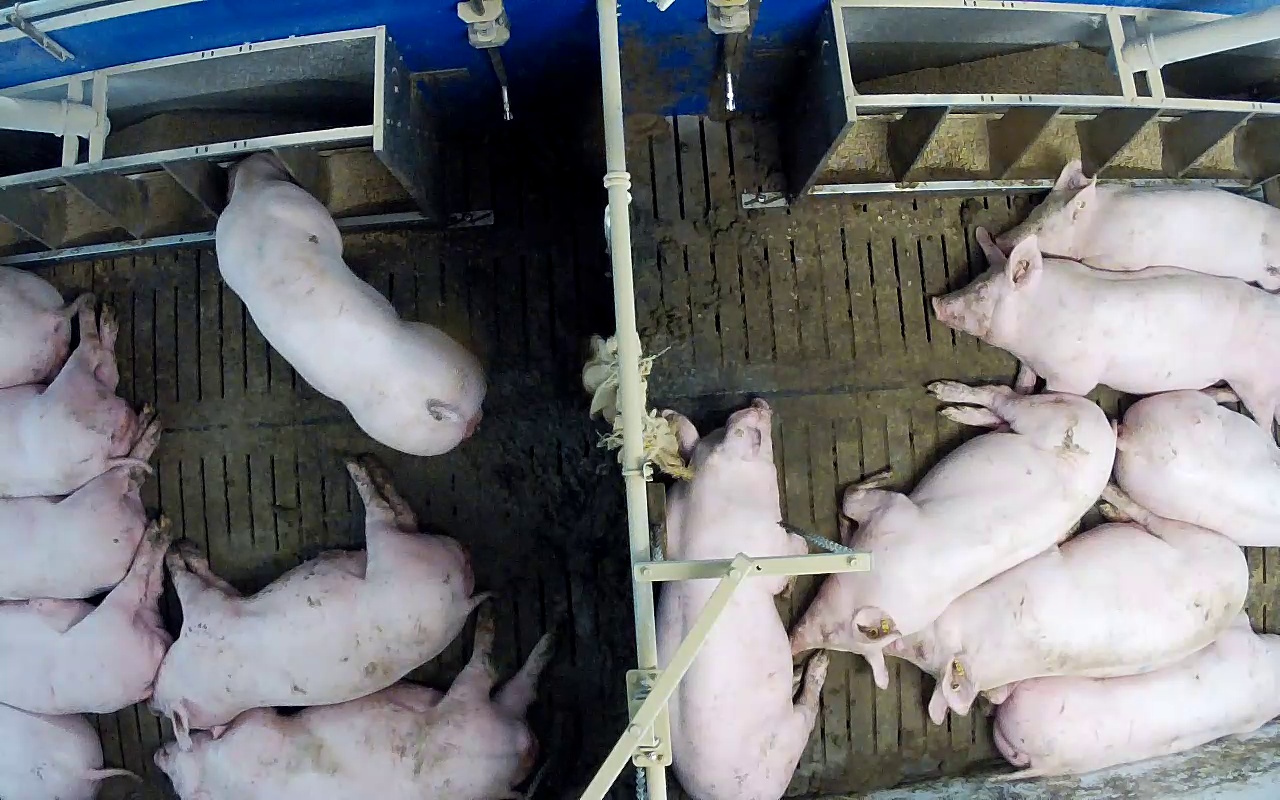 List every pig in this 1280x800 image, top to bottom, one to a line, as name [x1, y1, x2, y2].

pig [213, 151, 490, 457]
pig [990, 159, 1279, 292]
pig [927, 225, 1279, 439]
pig [2, 265, 99, 385]
pig [2, 301, 155, 497]
pig [788, 378, 1120, 692]
pig [1115, 387, 1278, 551]
pig [658, 396, 829, 799]
pig [1, 399, 163, 603]
pig [146, 458, 492, 752]
pig [884, 477, 1249, 727]
pig [0, 515, 177, 718]
pig [156, 596, 568, 799]
pig [982, 609, 1279, 782]
pig [0, 705, 144, 798]